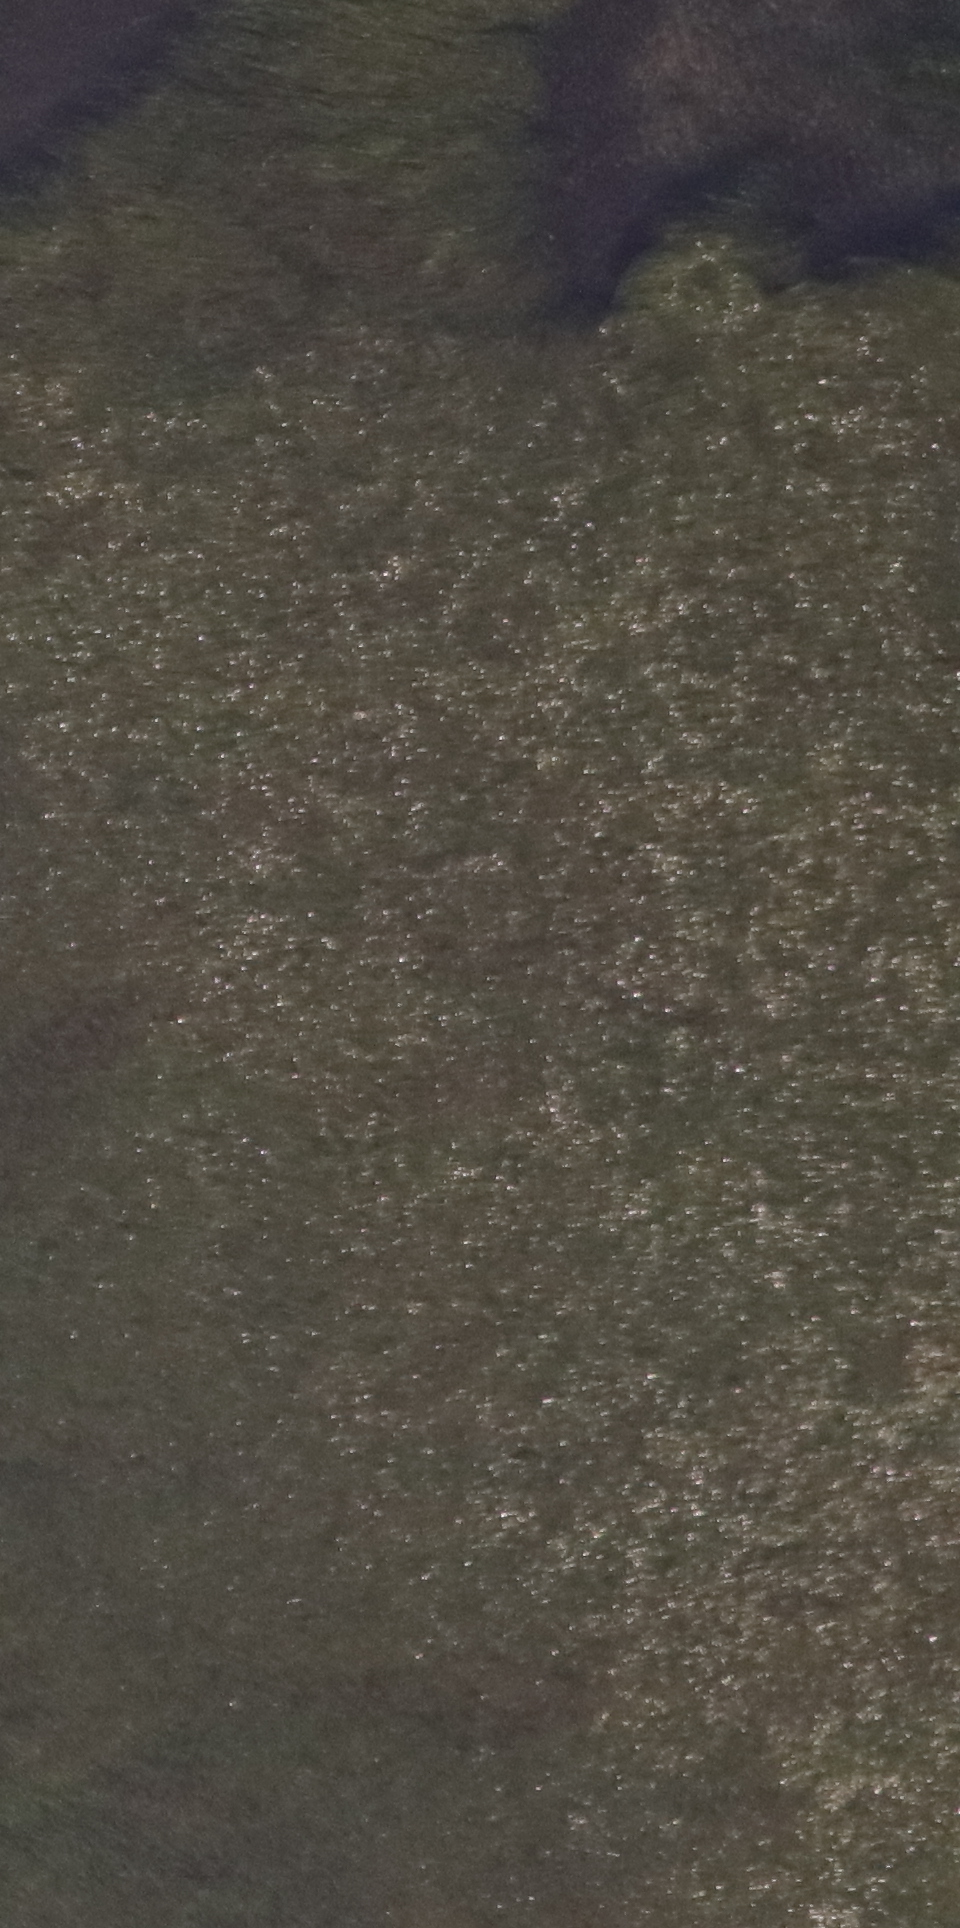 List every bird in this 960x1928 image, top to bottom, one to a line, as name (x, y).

None